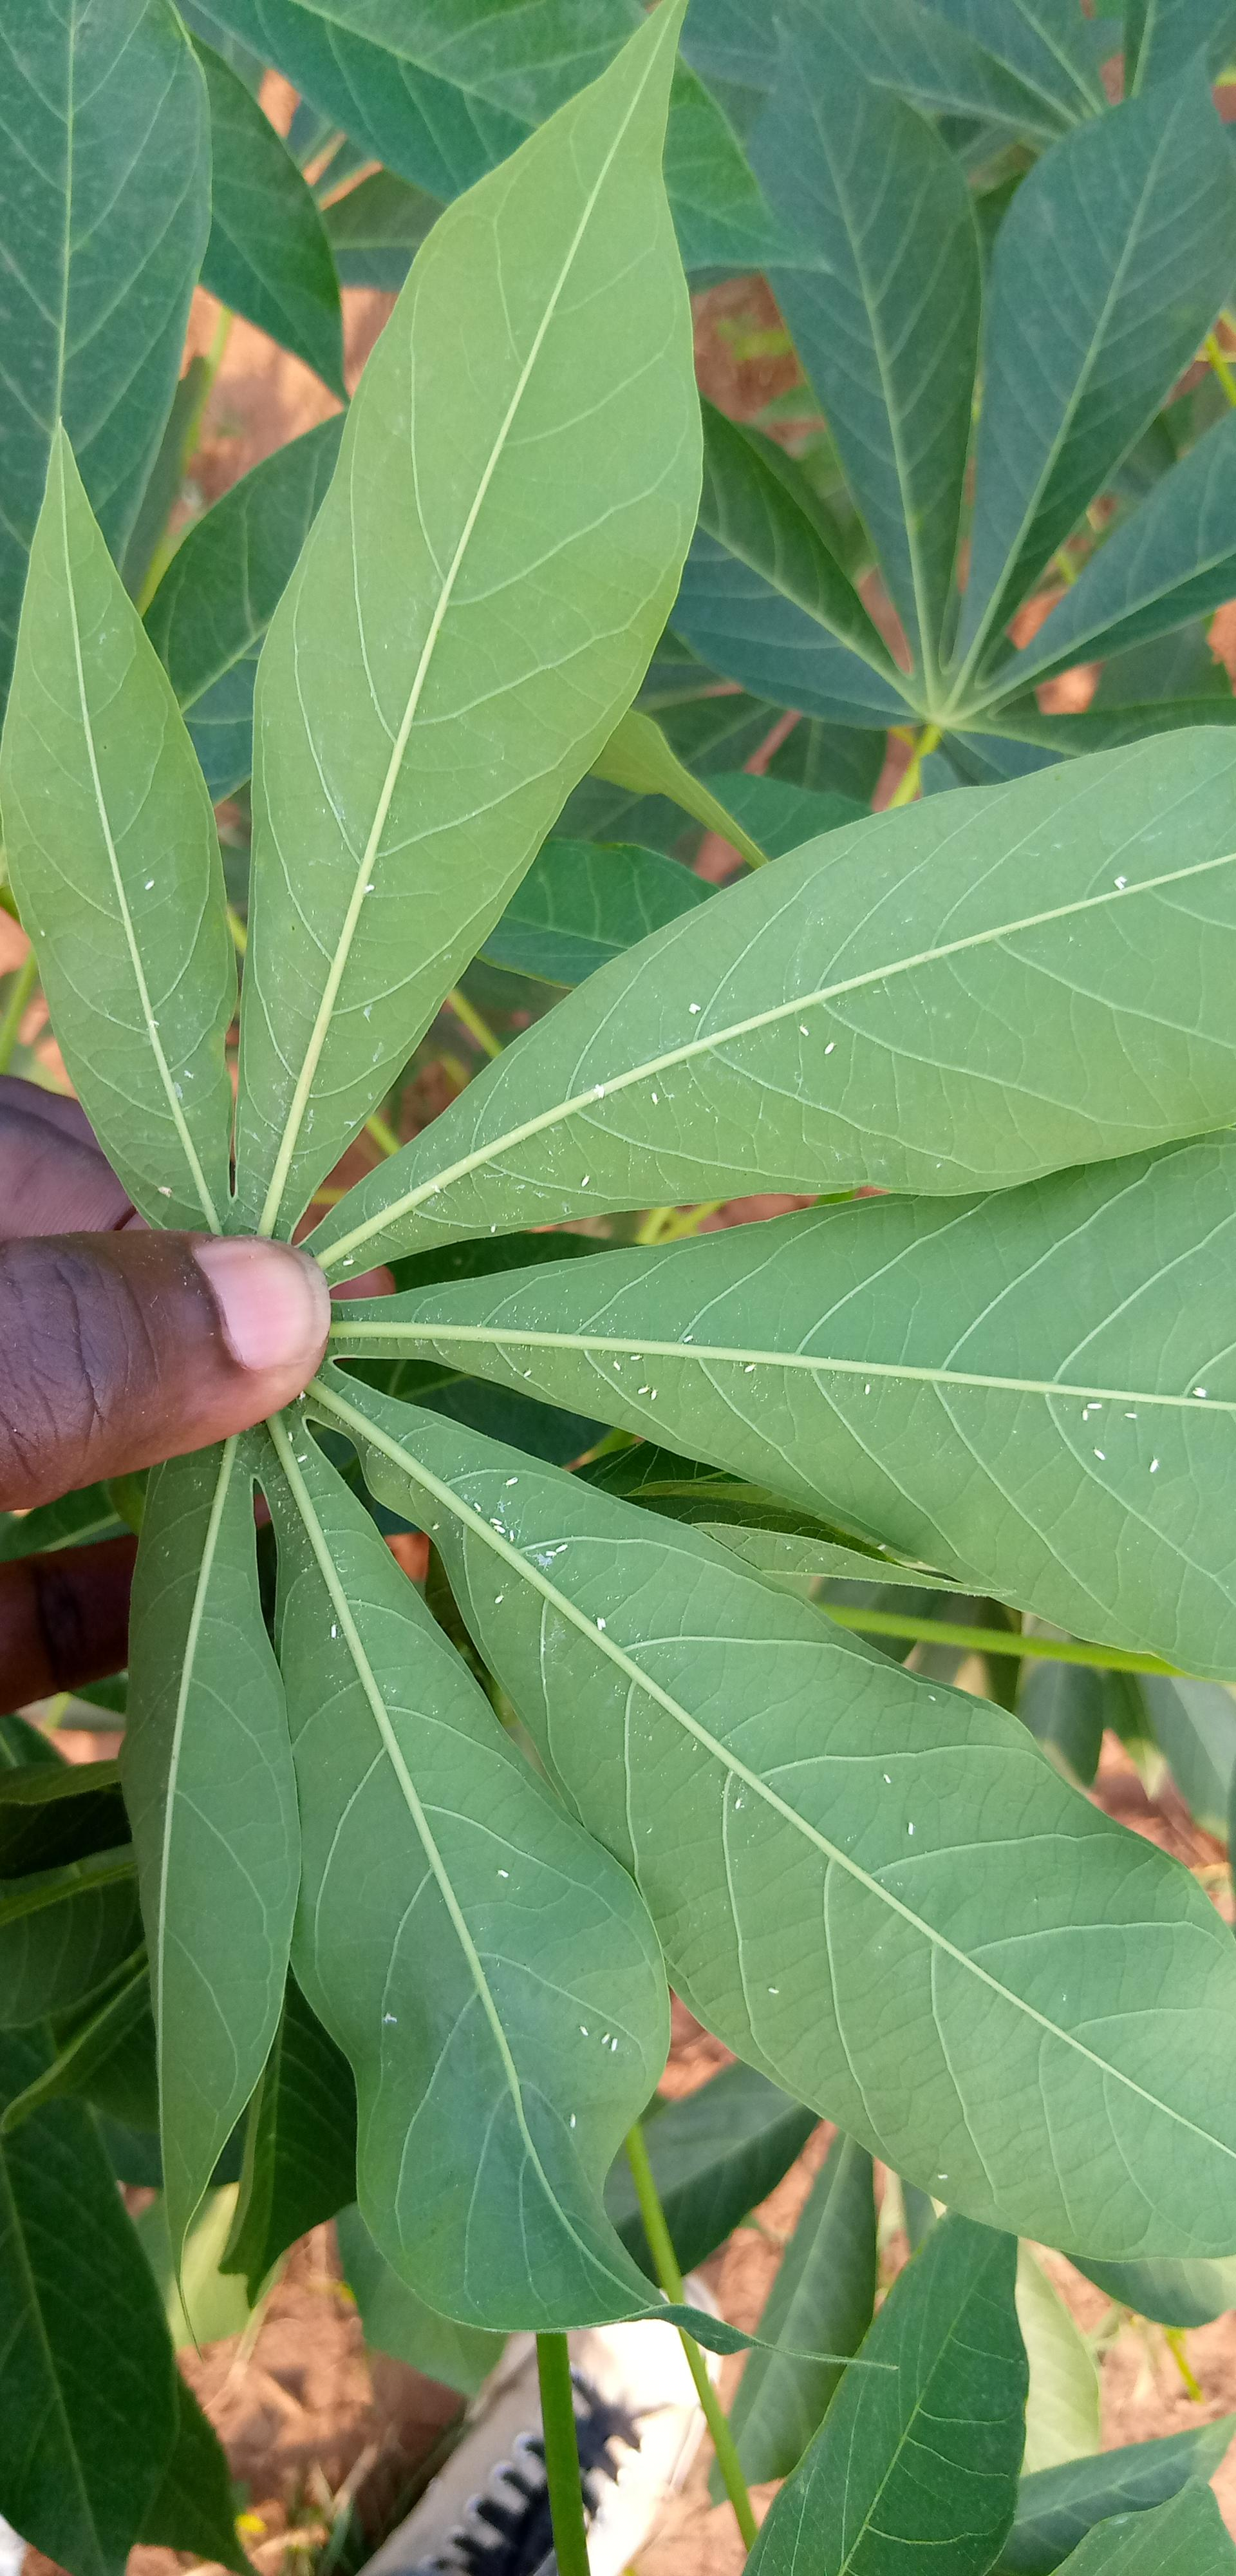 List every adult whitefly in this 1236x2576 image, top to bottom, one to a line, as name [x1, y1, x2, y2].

whitefly [1111, 873, 1130, 892]
whitefly [143, 879, 156, 890]
whitefly [362, 880, 379, 896]
whitefly [36, 928, 48, 940]
whitefly [685, 1000, 704, 1017]
whitefly [796, 1021, 812, 1039]
whitefly [822, 1040, 838, 1059]
whitefly [181, 1066, 196, 1079]
whitefly [594, 1081, 607, 1100]
whitefly [648, 1090, 660, 1107]
whitefly [579, 1171, 592, 1191]
whitefly [154, 1182, 176, 1199]
whitefly [487, 1223, 500, 1235]
whitefly [341, 1256, 357, 1268]
whitefly [679, 1332, 695, 1344]
whitefly [628, 1352, 643, 1363]
whitefly [612, 1358, 624, 1374]
whitefly [741, 1361, 761, 1375]
whitefly [521, 1368, 536, 1381]
whitefly [860, 1380, 873, 1398]
whitefly [634, 1383, 650, 1396]
whitefly [648, 1385, 659, 1403]
whitefly [1190, 1386, 1210, 1401]
whitefly [1084, 1399, 1105, 1414]
whitefly [1080, 1408, 1091, 1424]
whitefly [1121, 1408, 1140, 1423]
whitefly [286, 1428, 296, 1444]
whitefly [1091, 1446, 1107, 1464]
whitefly [294, 1452, 313, 1466]
whitefly [1147, 1455, 1162, 1475]
whitefly [503, 1474, 520, 1488]
whitefly [473, 1499, 485, 1517]
whitefly [489, 1514, 505, 1526]
whitefly [430, 1521, 443, 1533]
whitefly [492, 1522, 506, 1535]
whitefly [507, 1526, 516, 1545]
whitefly [556, 1542, 570, 1555]
whitefly [543, 1548, 557, 1560]
whitefly [494, 1592, 506, 1608]
whitefly [592, 1615, 612, 1634]
whitefly [328, 1621, 341, 1640]
whitefly [926, 1690, 939, 1704]
whitefly [881, 1770, 895, 1786]
whitefly [731, 1796, 746, 1815]
whitefly [905, 1823, 919, 1839]
whitefly [494, 1867, 510, 1880]
whitefly [765, 1984, 784, 1996]
whitefly [381, 2007, 400, 2026]
whitefly [577, 2023, 590, 2037]
whitefly [599, 2031, 613, 2043]
whitefly [608, 2034, 620, 2057]
whitefly [567, 2110, 581, 2130]
whitefly [936, 2171, 950, 2185]